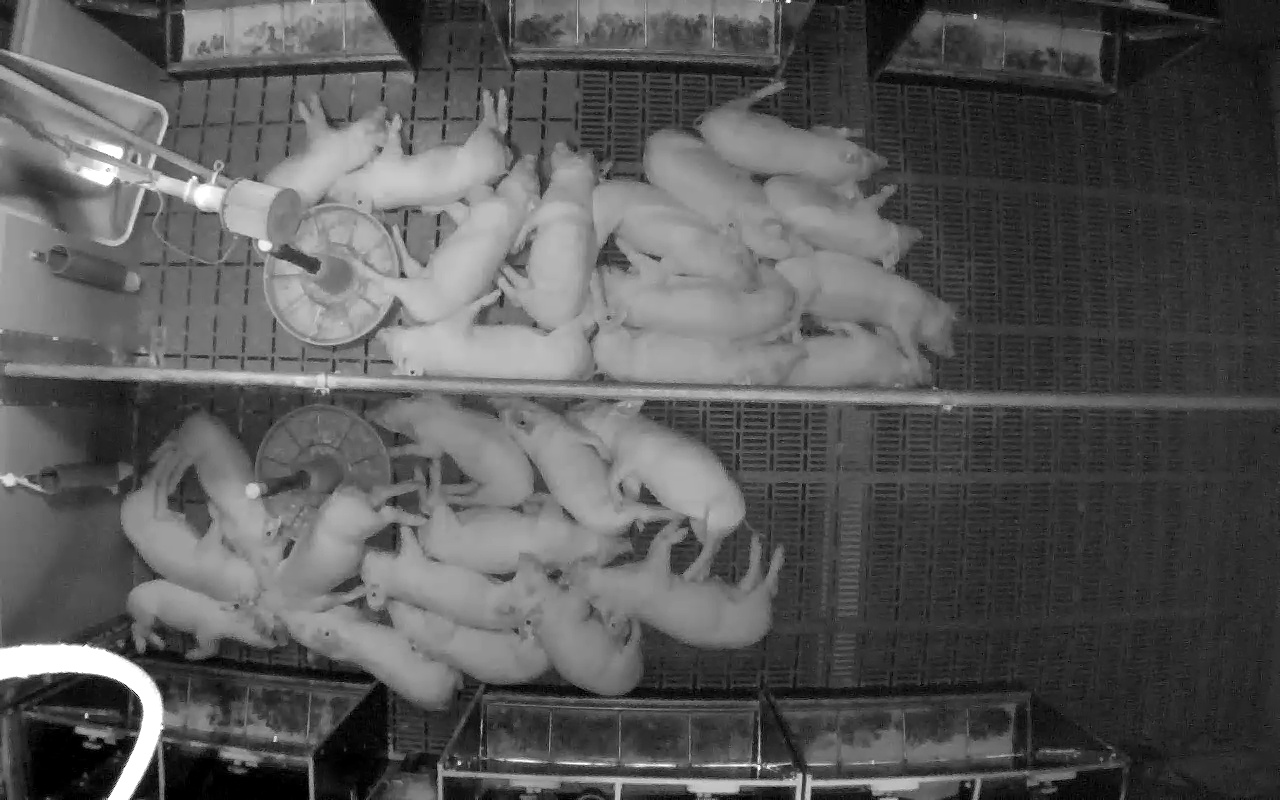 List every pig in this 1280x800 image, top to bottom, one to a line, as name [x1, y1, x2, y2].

pig [694, 78, 891, 200]
pig [326, 89, 517, 215]
pig [260, 90, 390, 210]
pig [641, 127, 812, 260]
pig [498, 140, 613, 329]
pig [352, 154, 544, 325]
pig [589, 173, 762, 291]
pig [764, 178, 927, 271]
pig [598, 236, 790, 340]
pig [775, 249, 961, 385]
pig [590, 267, 810, 383]
pig [377, 285, 602, 383]
pig [783, 315, 934, 387]
pig [364, 393, 535, 511]
pig [490, 394, 689, 543]
pig [563, 398, 757, 583]
pig [148, 412, 286, 591]
pig [116, 447, 266, 602]
pig [413, 463, 635, 579]
pig [247, 476, 432, 648]
pig [561, 520, 787, 650]
pig [361, 522, 528, 631]
pig [498, 552, 647, 697]
pig [127, 581, 273, 660]
pig [390, 601, 553, 686]
pig [276, 602, 465, 716]